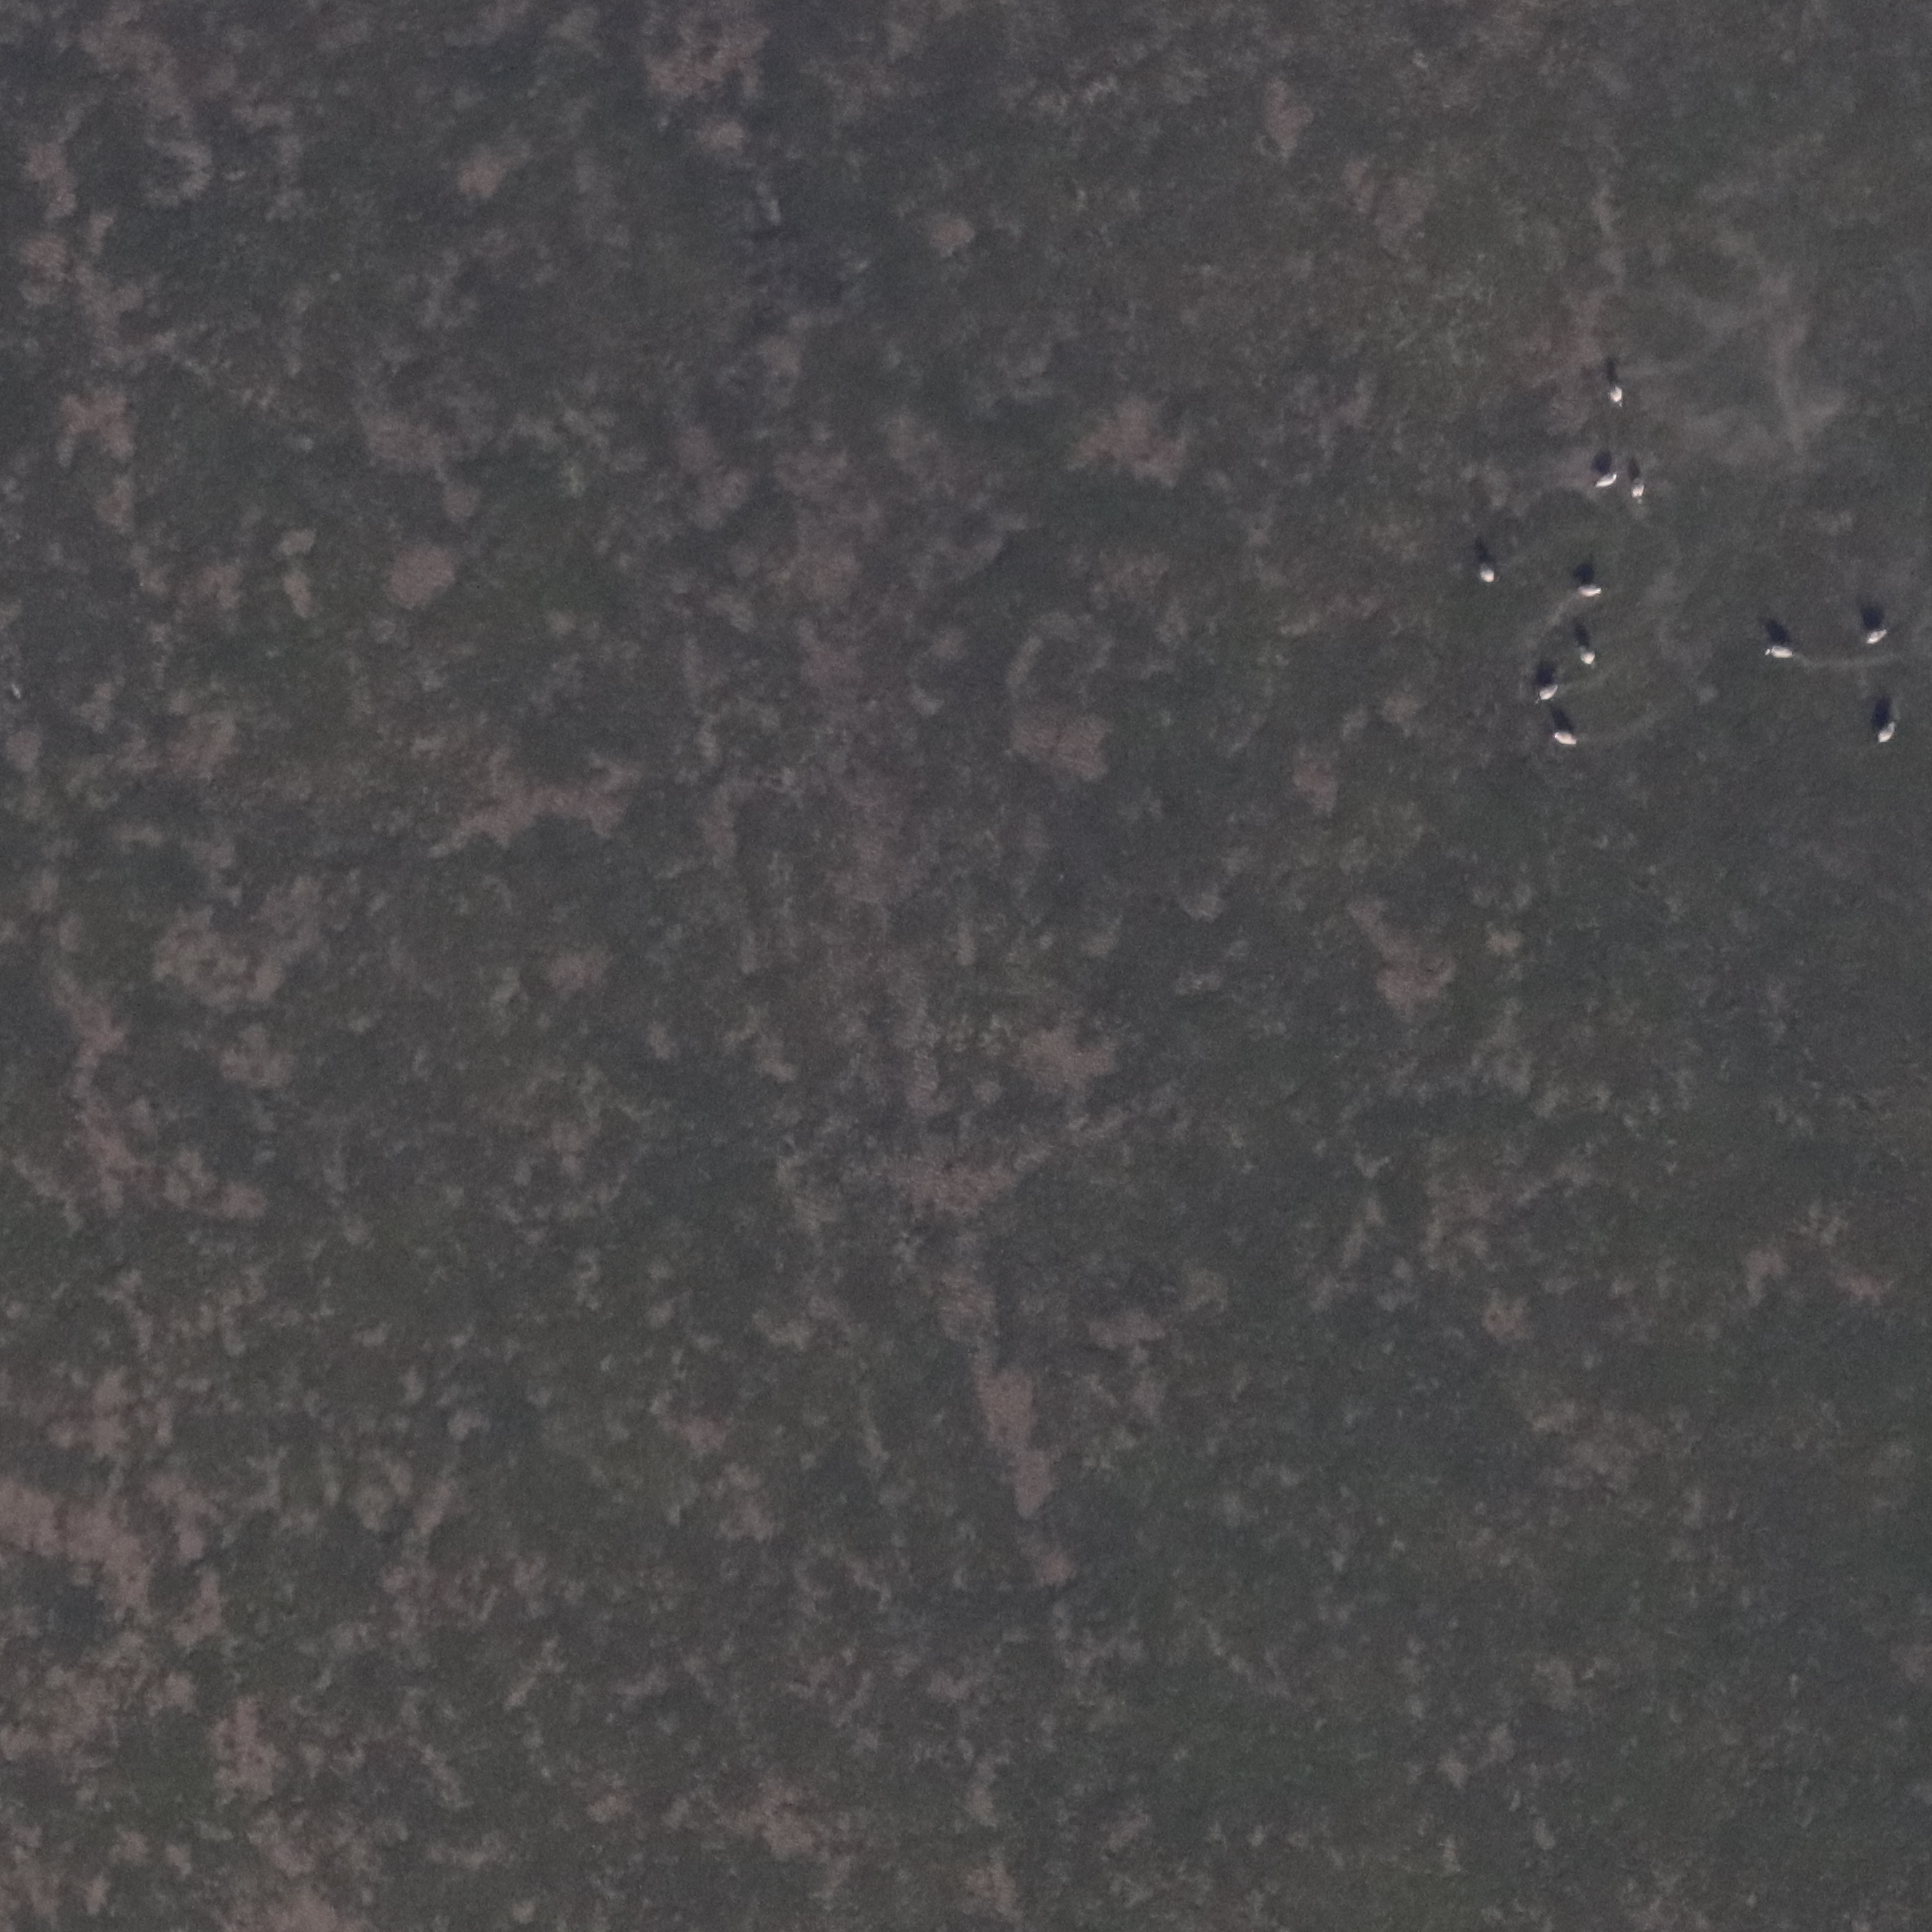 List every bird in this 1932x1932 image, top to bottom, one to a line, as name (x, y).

Canada goose (1618, 393)
Canada goose (1607, 479)
Canada goose (1640, 490)
Canada goose (1487, 573)
Canada goose (1589, 589)
Canada goose (1878, 636)
Canada goose (1588, 655)
Canada goose (1780, 655)
Canada goose (1548, 694)
Canada goose (1889, 734)
Canada goose (1566, 737)